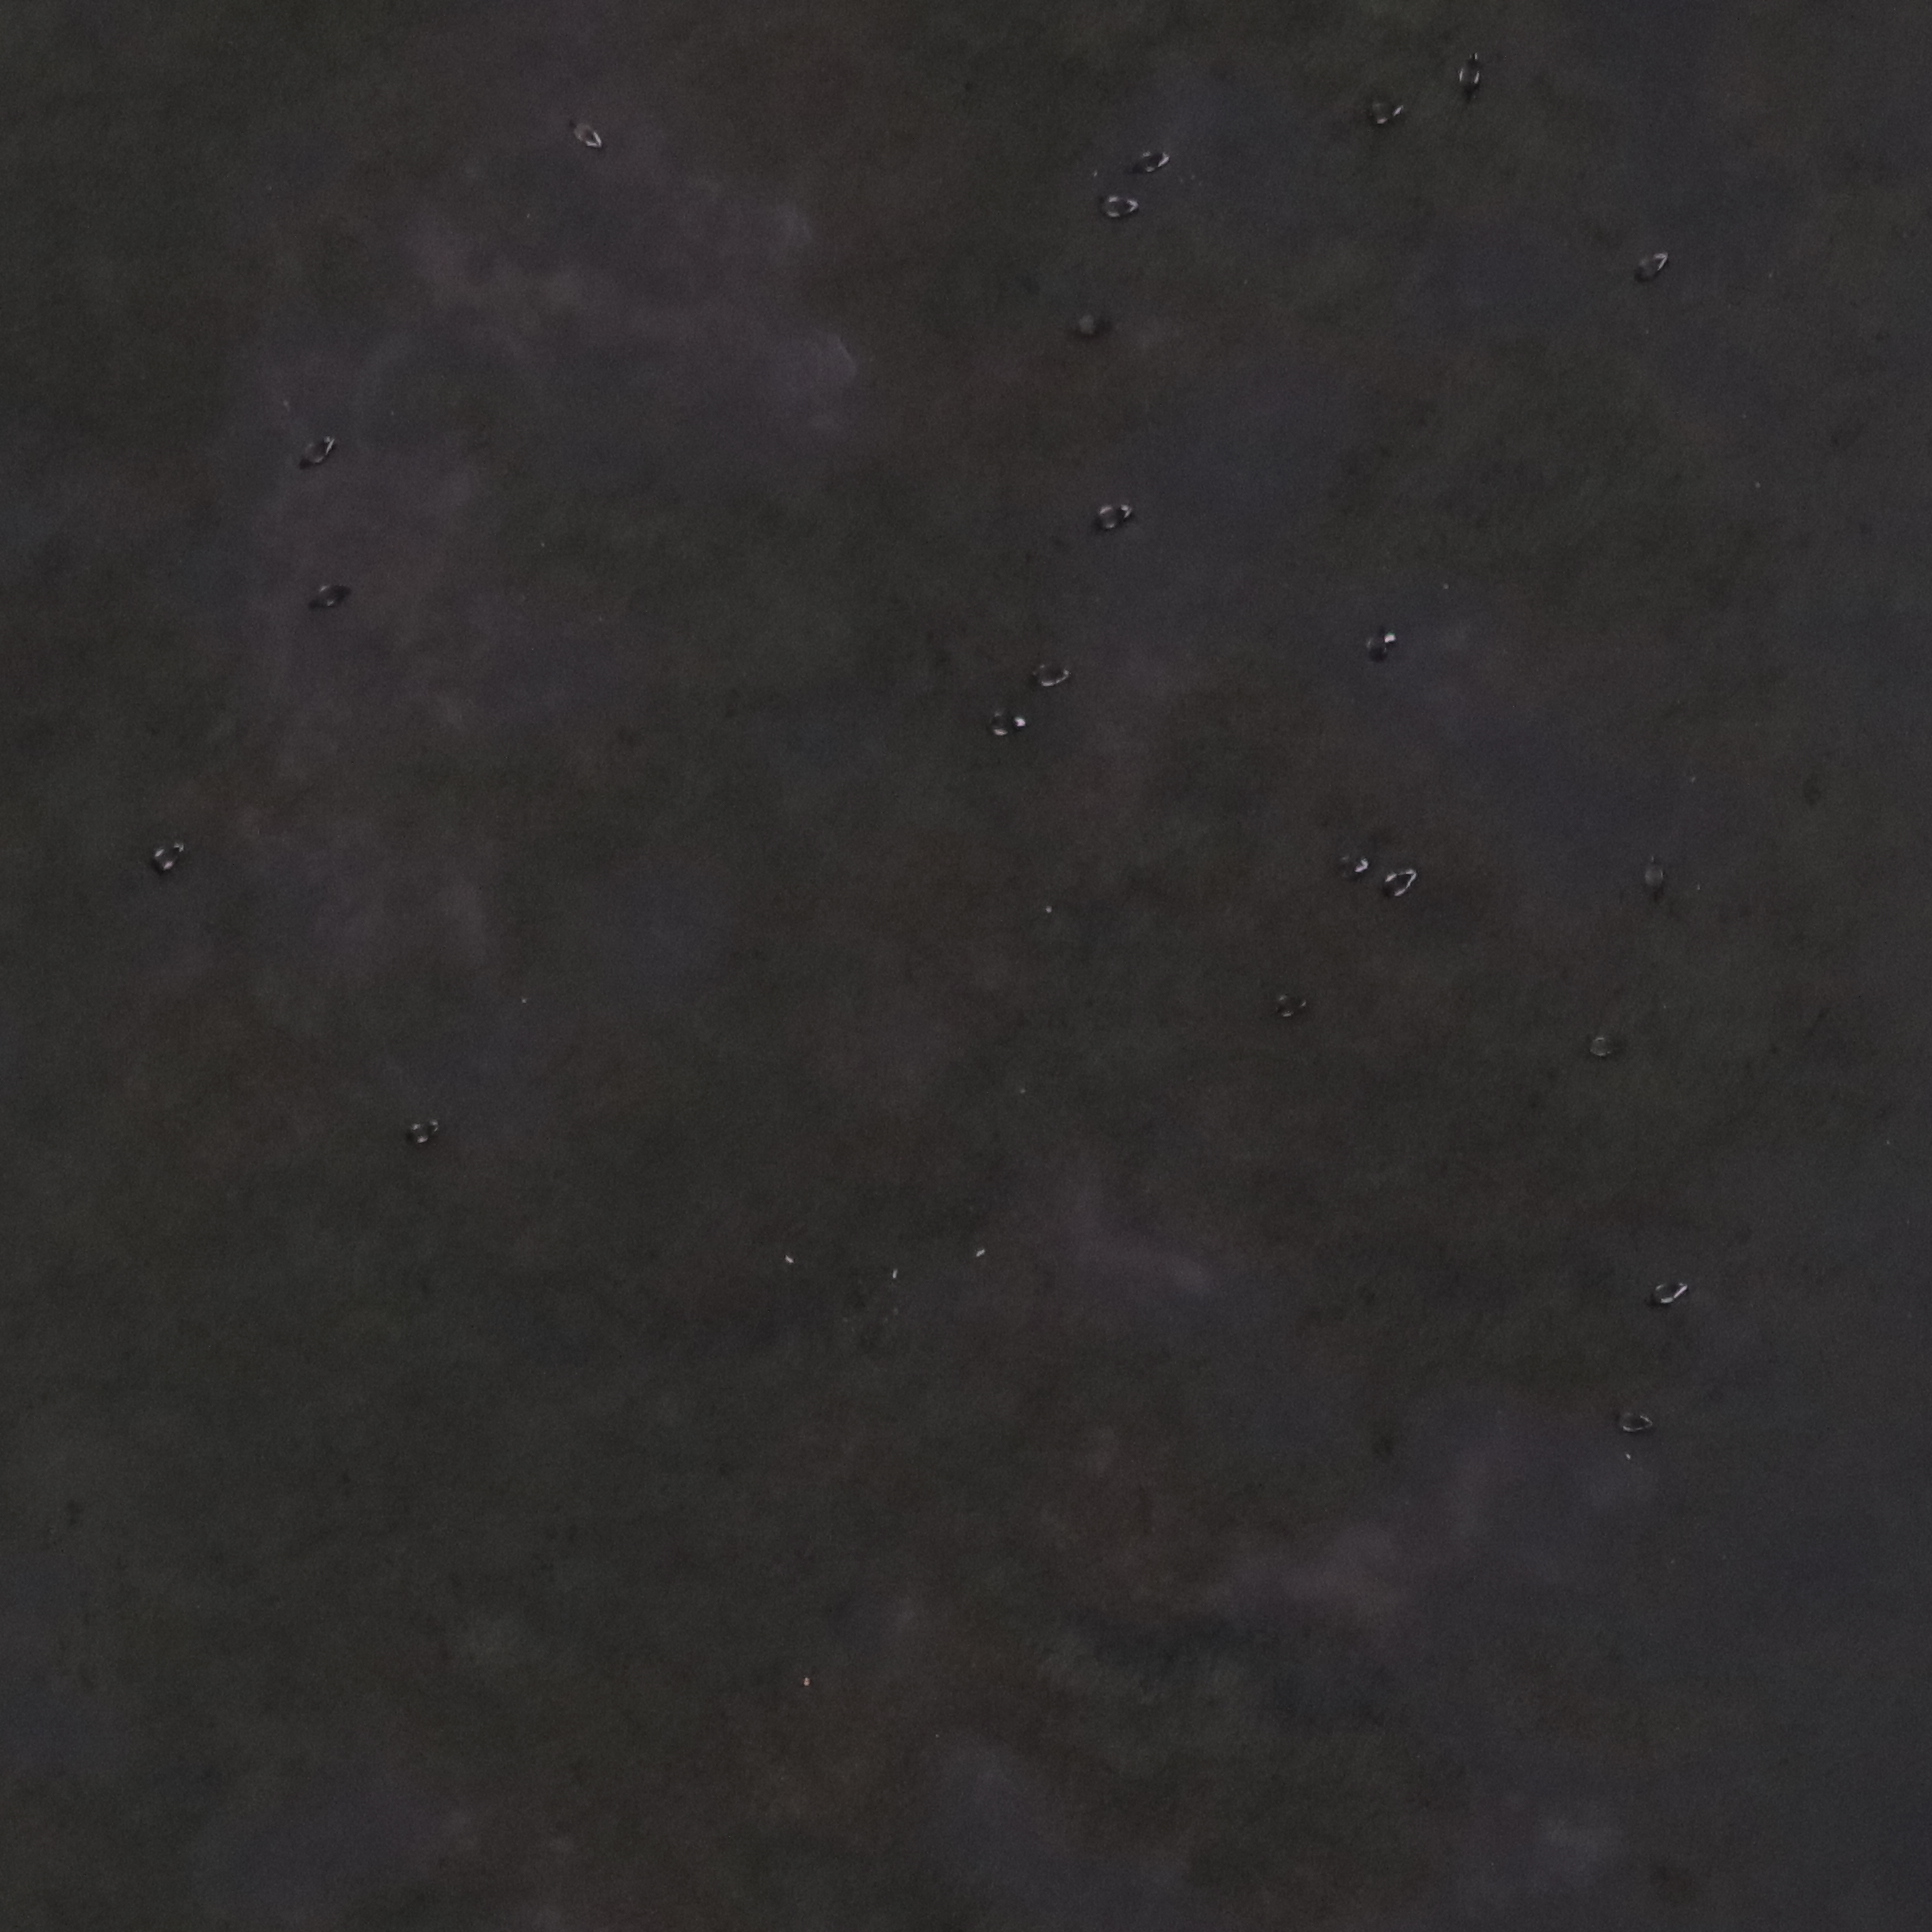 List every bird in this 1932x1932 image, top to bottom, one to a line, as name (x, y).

brant (1471, 76)
brant (1384, 113)
brant (587, 137)
brant (1150, 162)
brant (1118, 208)
brant (1651, 266)
brant (1090, 325)
brant (317, 453)
brant (1111, 517)
brant (327, 595)
brant (1381, 645)
brant (1050, 677)
brant (1004, 724)
brant (168, 860)
brant (1351, 865)
brant (1654, 880)
brant (1397, 883)
brant (1287, 1003)
brant (1599, 1047)
brant (424, 1132)
brant (1668, 1293)
brant (1630, 1420)